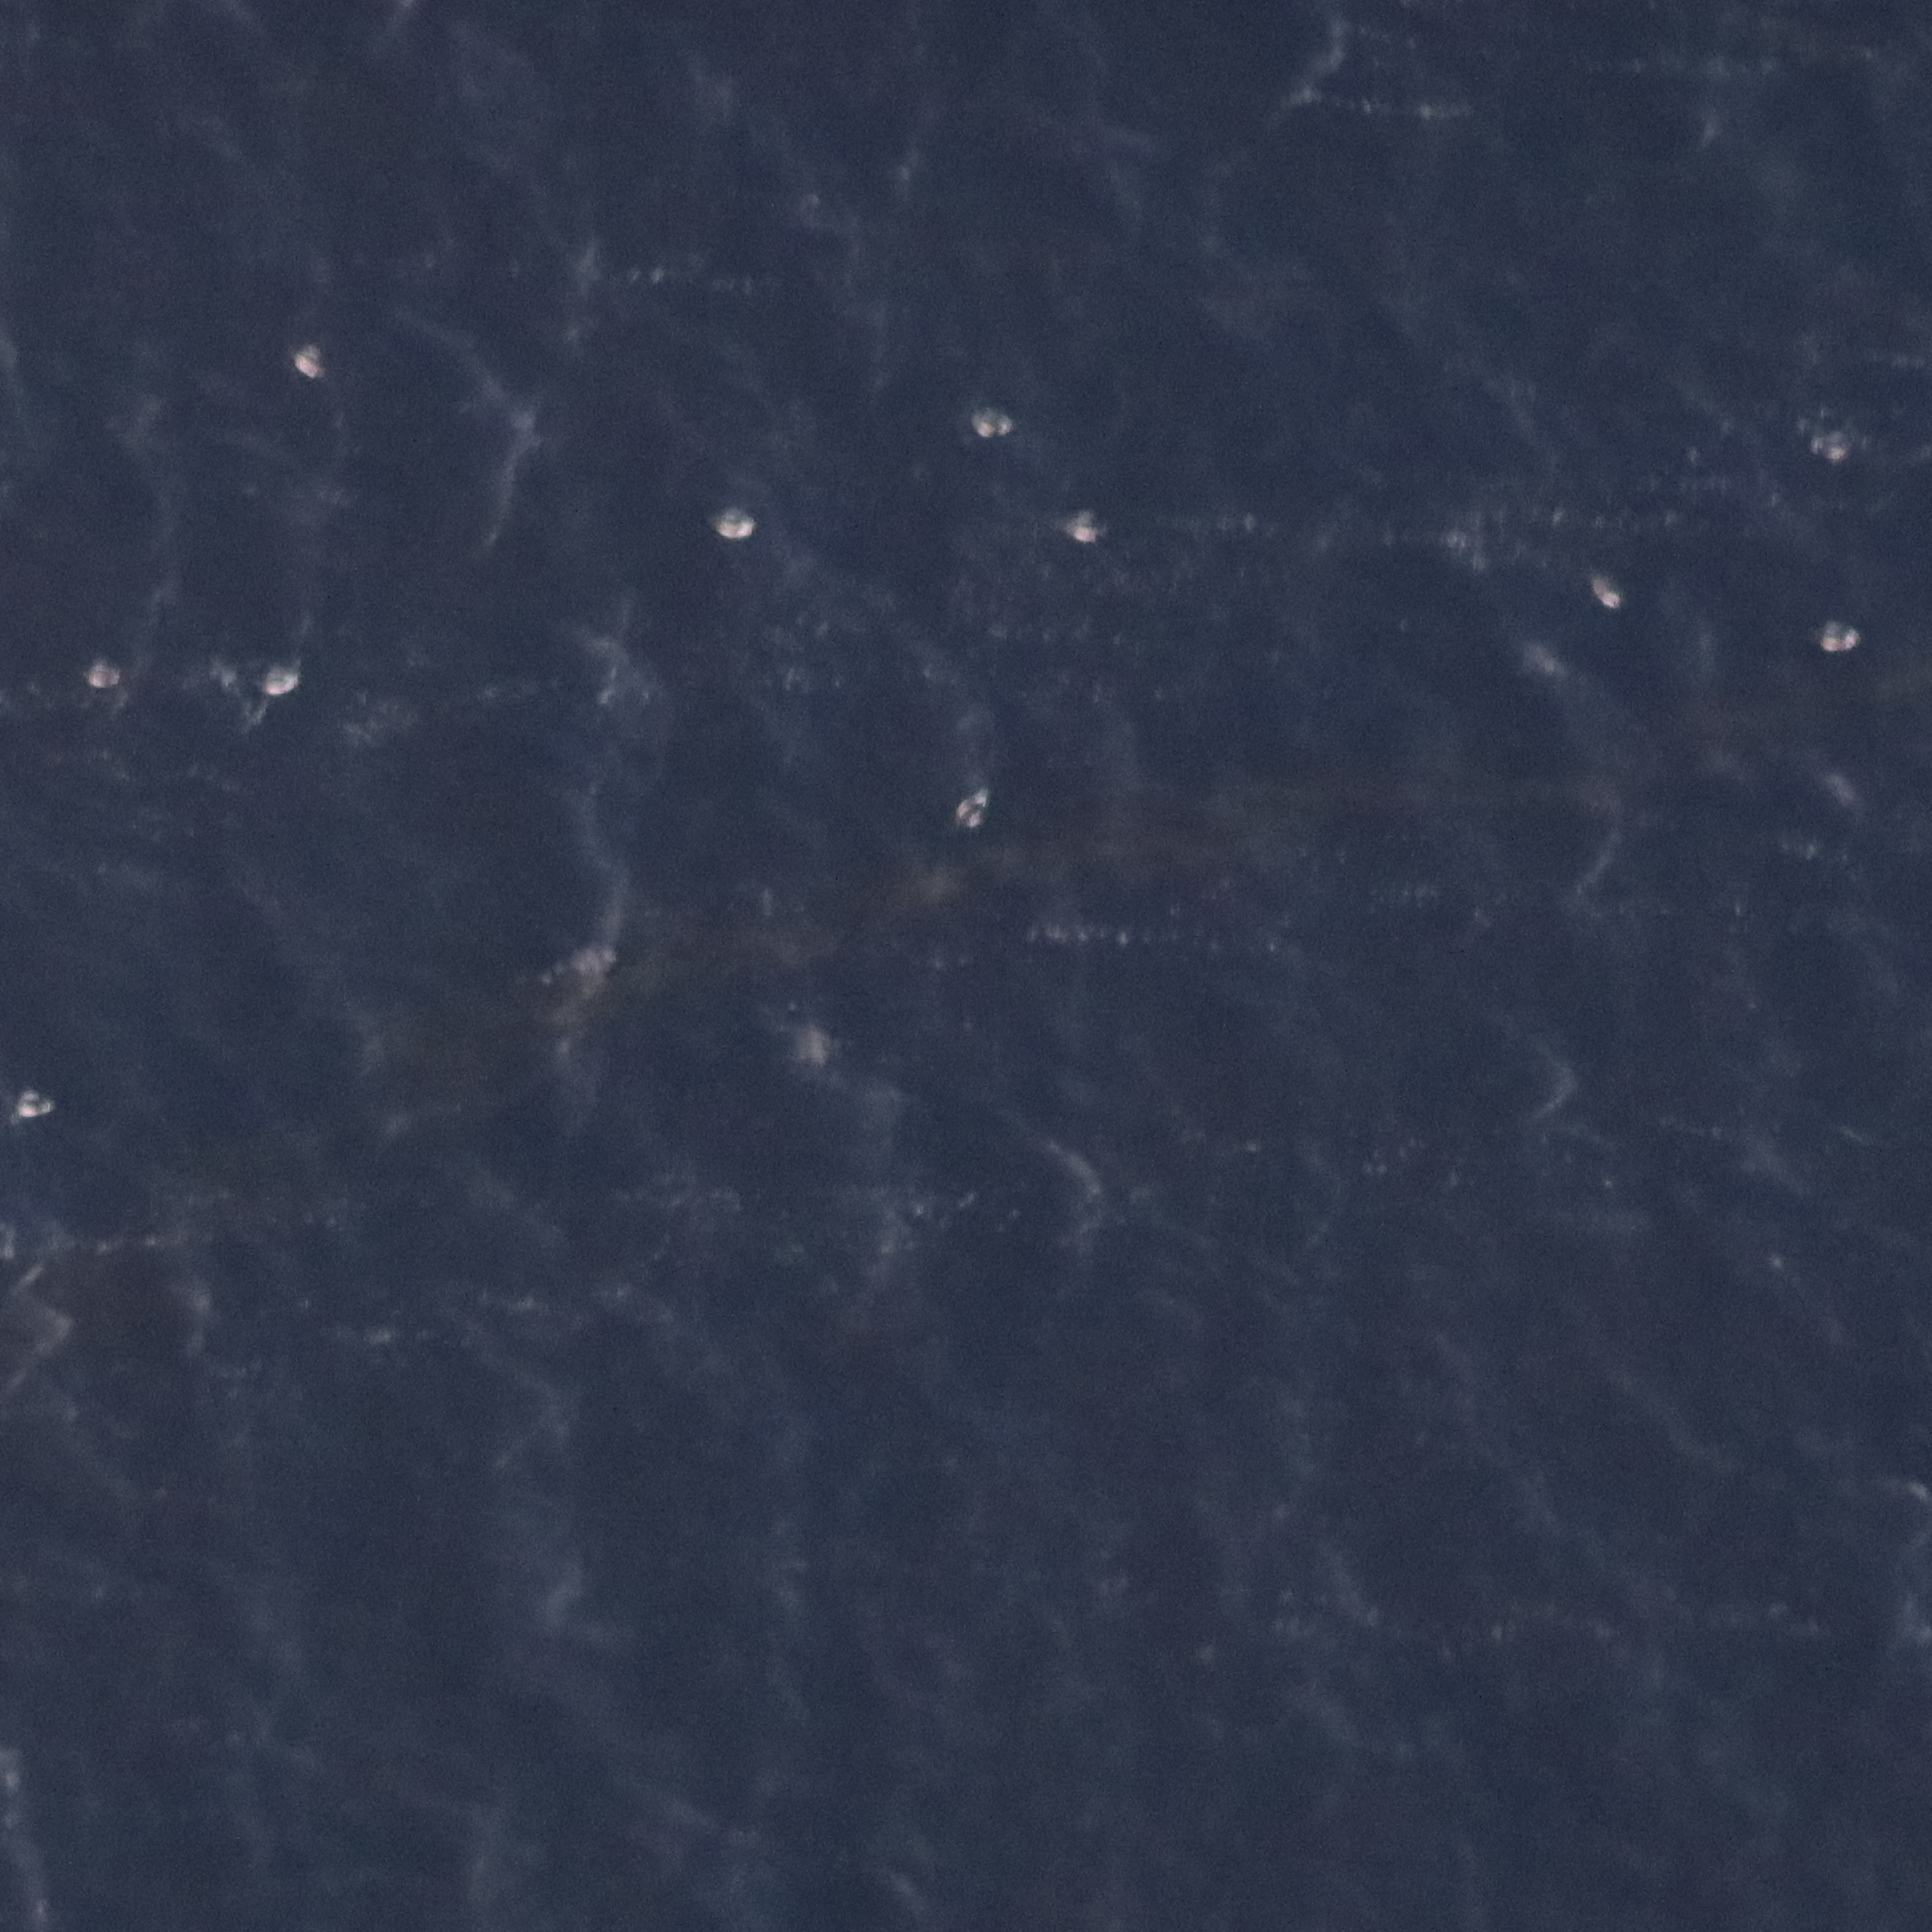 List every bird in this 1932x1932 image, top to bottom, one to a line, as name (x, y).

brant (309, 359)
brant (992, 421)
brant (1831, 446)
brant (735, 525)
brant (1079, 528)
brant (1608, 590)
brant (1838, 636)
brant (102, 675)
brant (281, 683)
brant (970, 809)
brant (35, 1106)